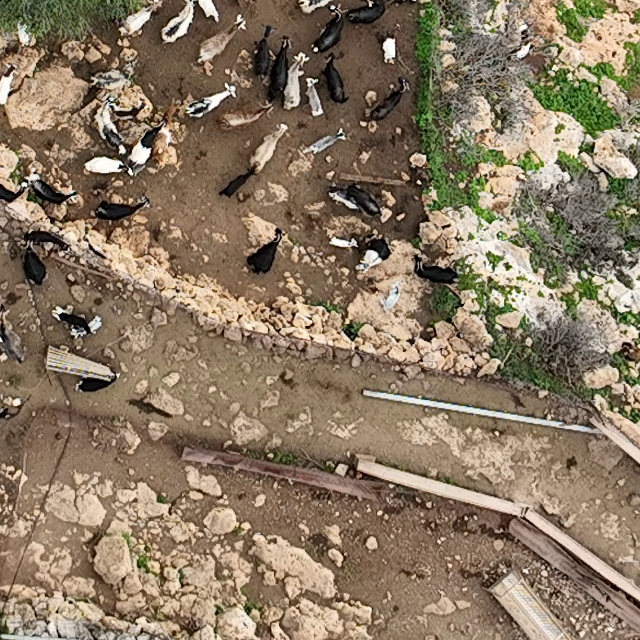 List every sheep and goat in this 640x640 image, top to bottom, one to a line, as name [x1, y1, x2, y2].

goat [117, 0, 161, 35]
goat [160, 0, 196, 44]
goat [192, 0, 220, 22]
goat [297, 0, 351, 18]
goat [348, 0, 387, 24]
goat [396, 0, 422, 6]
goat [309, 4, 348, 56]
goat [197, 13, 246, 62]
goat [17, 20, 30, 47]
goat [254, 27, 273, 77]
goat [380, 34, 396, 62]
goat [268, 35, 291, 99]
goat [282, 53, 310, 112]
goat [322, 53, 349, 104]
goat [0, 65, 16, 106]
goat [88, 71, 132, 90]
goat [306, 77, 324, 117]
goat [368, 78, 409, 120]
goat [184, 83, 236, 118]
goat [96, 95, 128, 156]
goat [112, 100, 146, 118]
goat [215, 102, 273, 131]
goat [131, 118, 167, 163]
goat [250, 123, 287, 171]
goat [146, 126, 170, 173]
goat [301, 128, 344, 154]
goat [83, 157, 134, 176]
goat [218, 163, 258, 197]
goat [28, 169, 79, 205]
goat [0, 173, 28, 203]
goat [349, 183, 382, 215]
goat [327, 191, 361, 211]
goat [93, 193, 151, 219]
goat [246, 228, 286, 274]
goat [25, 229, 70, 251]
goat [329, 235, 357, 247]
goat [24, 236, 48, 284]
goat [358, 236, 391, 276]
goat [413, 254, 459, 284]
goat [380, 281, 400, 310]
goat [0, 303, 23, 362]
goat [52, 305, 93, 334]
goat [74, 373, 119, 393]
goat [0, 405, 9, 438]